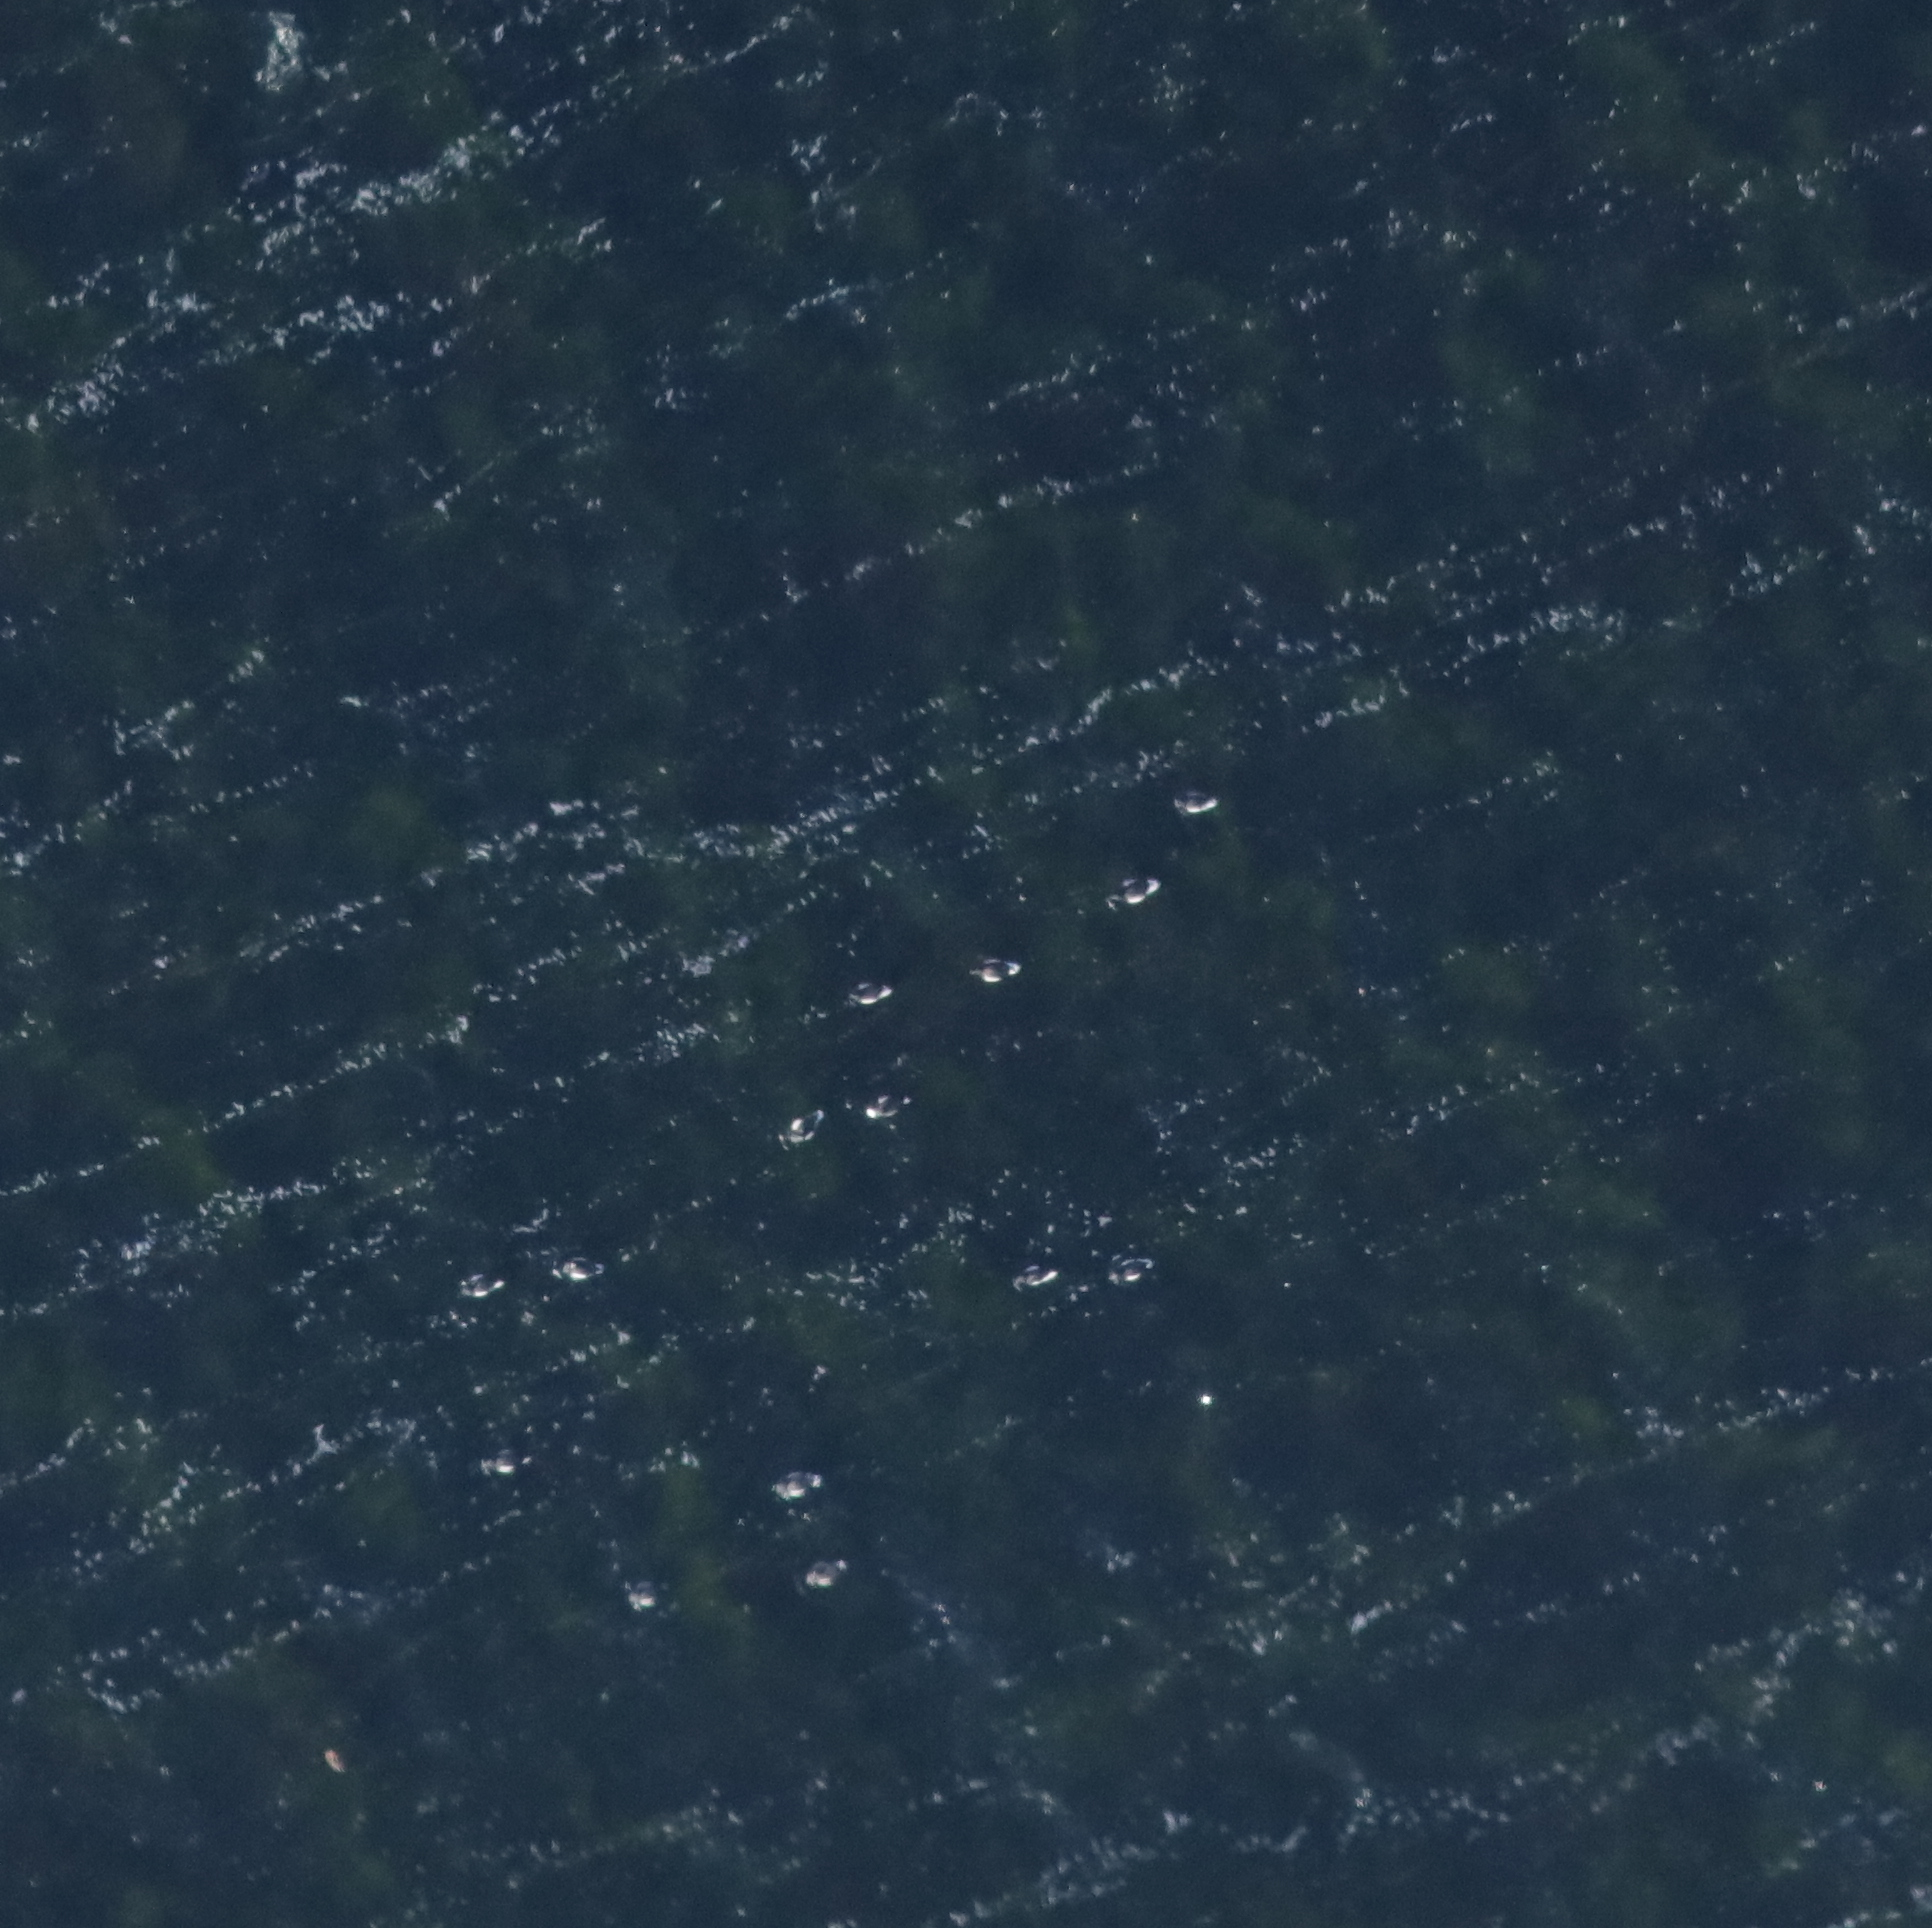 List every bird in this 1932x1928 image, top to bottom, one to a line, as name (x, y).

brant (1192, 800)
brant (1133, 890)
brant (995, 969)
brant (865, 991)
brant (888, 1106)
brant (805, 1128)
brant (582, 1268)
brant (1133, 1270)
brant (1032, 1277)
brant (479, 1282)
brant (510, 1461)
brant (795, 1483)
brant (825, 1572)
brant (649, 1593)
other bird (336, 1757)